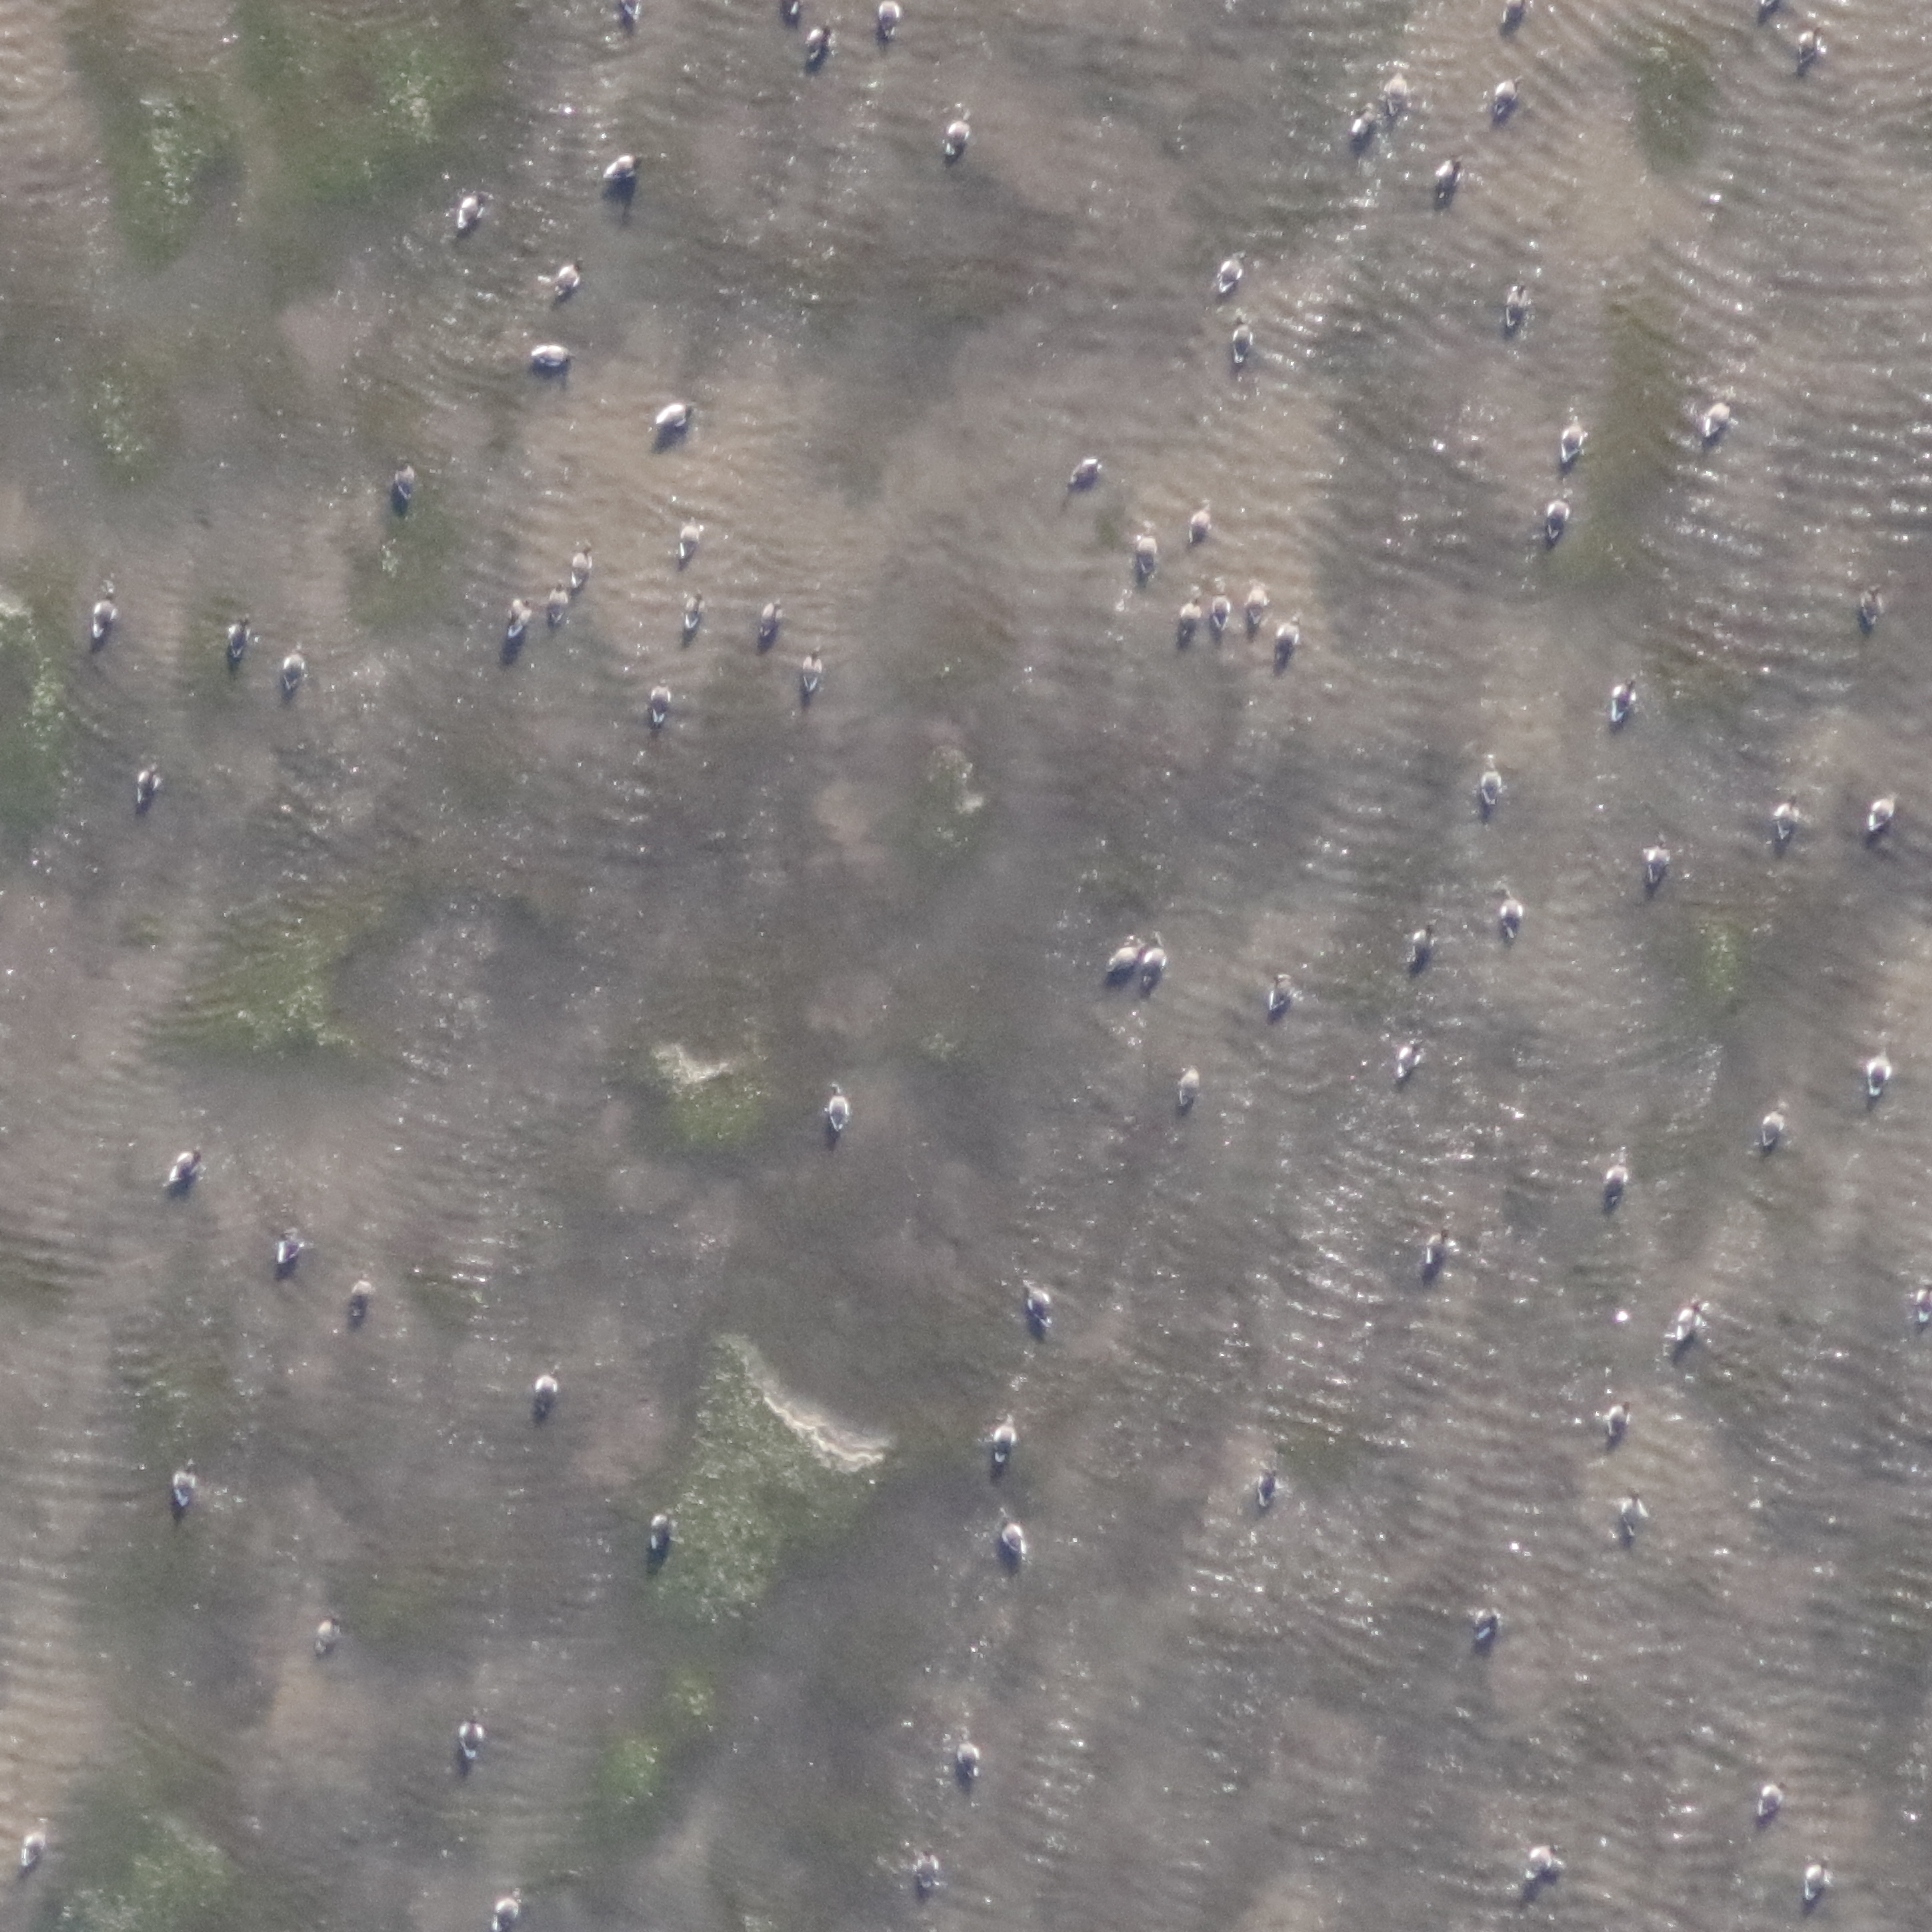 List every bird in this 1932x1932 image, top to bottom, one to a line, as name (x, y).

brant (1815, 41)
brant (817, 50)
brant (1397, 93)
brant (1505, 109)
brant (1367, 125)
brant (961, 135)
brant (618, 168)
brant (1439, 184)
brant (471, 214)
brant (1230, 272)
brant (563, 280)
brant (1514, 312)
brant (1240, 342)
brant (555, 356)
brant (681, 416)
brant (1718, 418)
brant (1574, 437)
brant (1090, 474)
brant (403, 490)
brant (1556, 524)
brant (1201, 536)
brant (685, 547)
brant (1147, 547)
brant (586, 565)
brant (1265, 602)
brant (1226, 603)
brant (1867, 608)
brant (558, 611)
brant (105, 616)
brant (691, 616)
brant (515, 621)
brant (1190, 623)
brant (771, 629)
brant (244, 633)
brant (1286, 642)
brant (292, 666)
brant (812, 685)
brant (663, 697)
brant (1624, 700)
brant (148, 785)
brant (1500, 785)
brant (1882, 814)
brant (1782, 828)
brant (1655, 870)
brant (1512, 920)
brant (1419, 952)
brant (1159, 958)
brant (1117, 959)
brant (1278, 999)
brant (1410, 1051)
brant (1878, 1073)
brant (1180, 1086)
brant (843, 1102)
brant (1765, 1135)
brant (182, 1167)
brant (1612, 1191)
brant (291, 1248)
brant (1440, 1254)
brant (357, 1288)
brant (1926, 1308)
brant (1041, 1310)
brant (1686, 1327)
brant (543, 1391)
brant (1621, 1424)
brant (1002, 1445)
brant (194, 1485)
brant (1270, 1489)
brant (1629, 1517)
brant (653, 1523)
brant (1009, 1537)
brant (1492, 1616)
brant (326, 1635)
brant (471, 1735)
brant (973, 1757)
brant (1764, 1800)
brant (41, 1844)
brant (1551, 1866)
brant (931, 1875)
brant (1818, 1881)
brant (507, 1911)